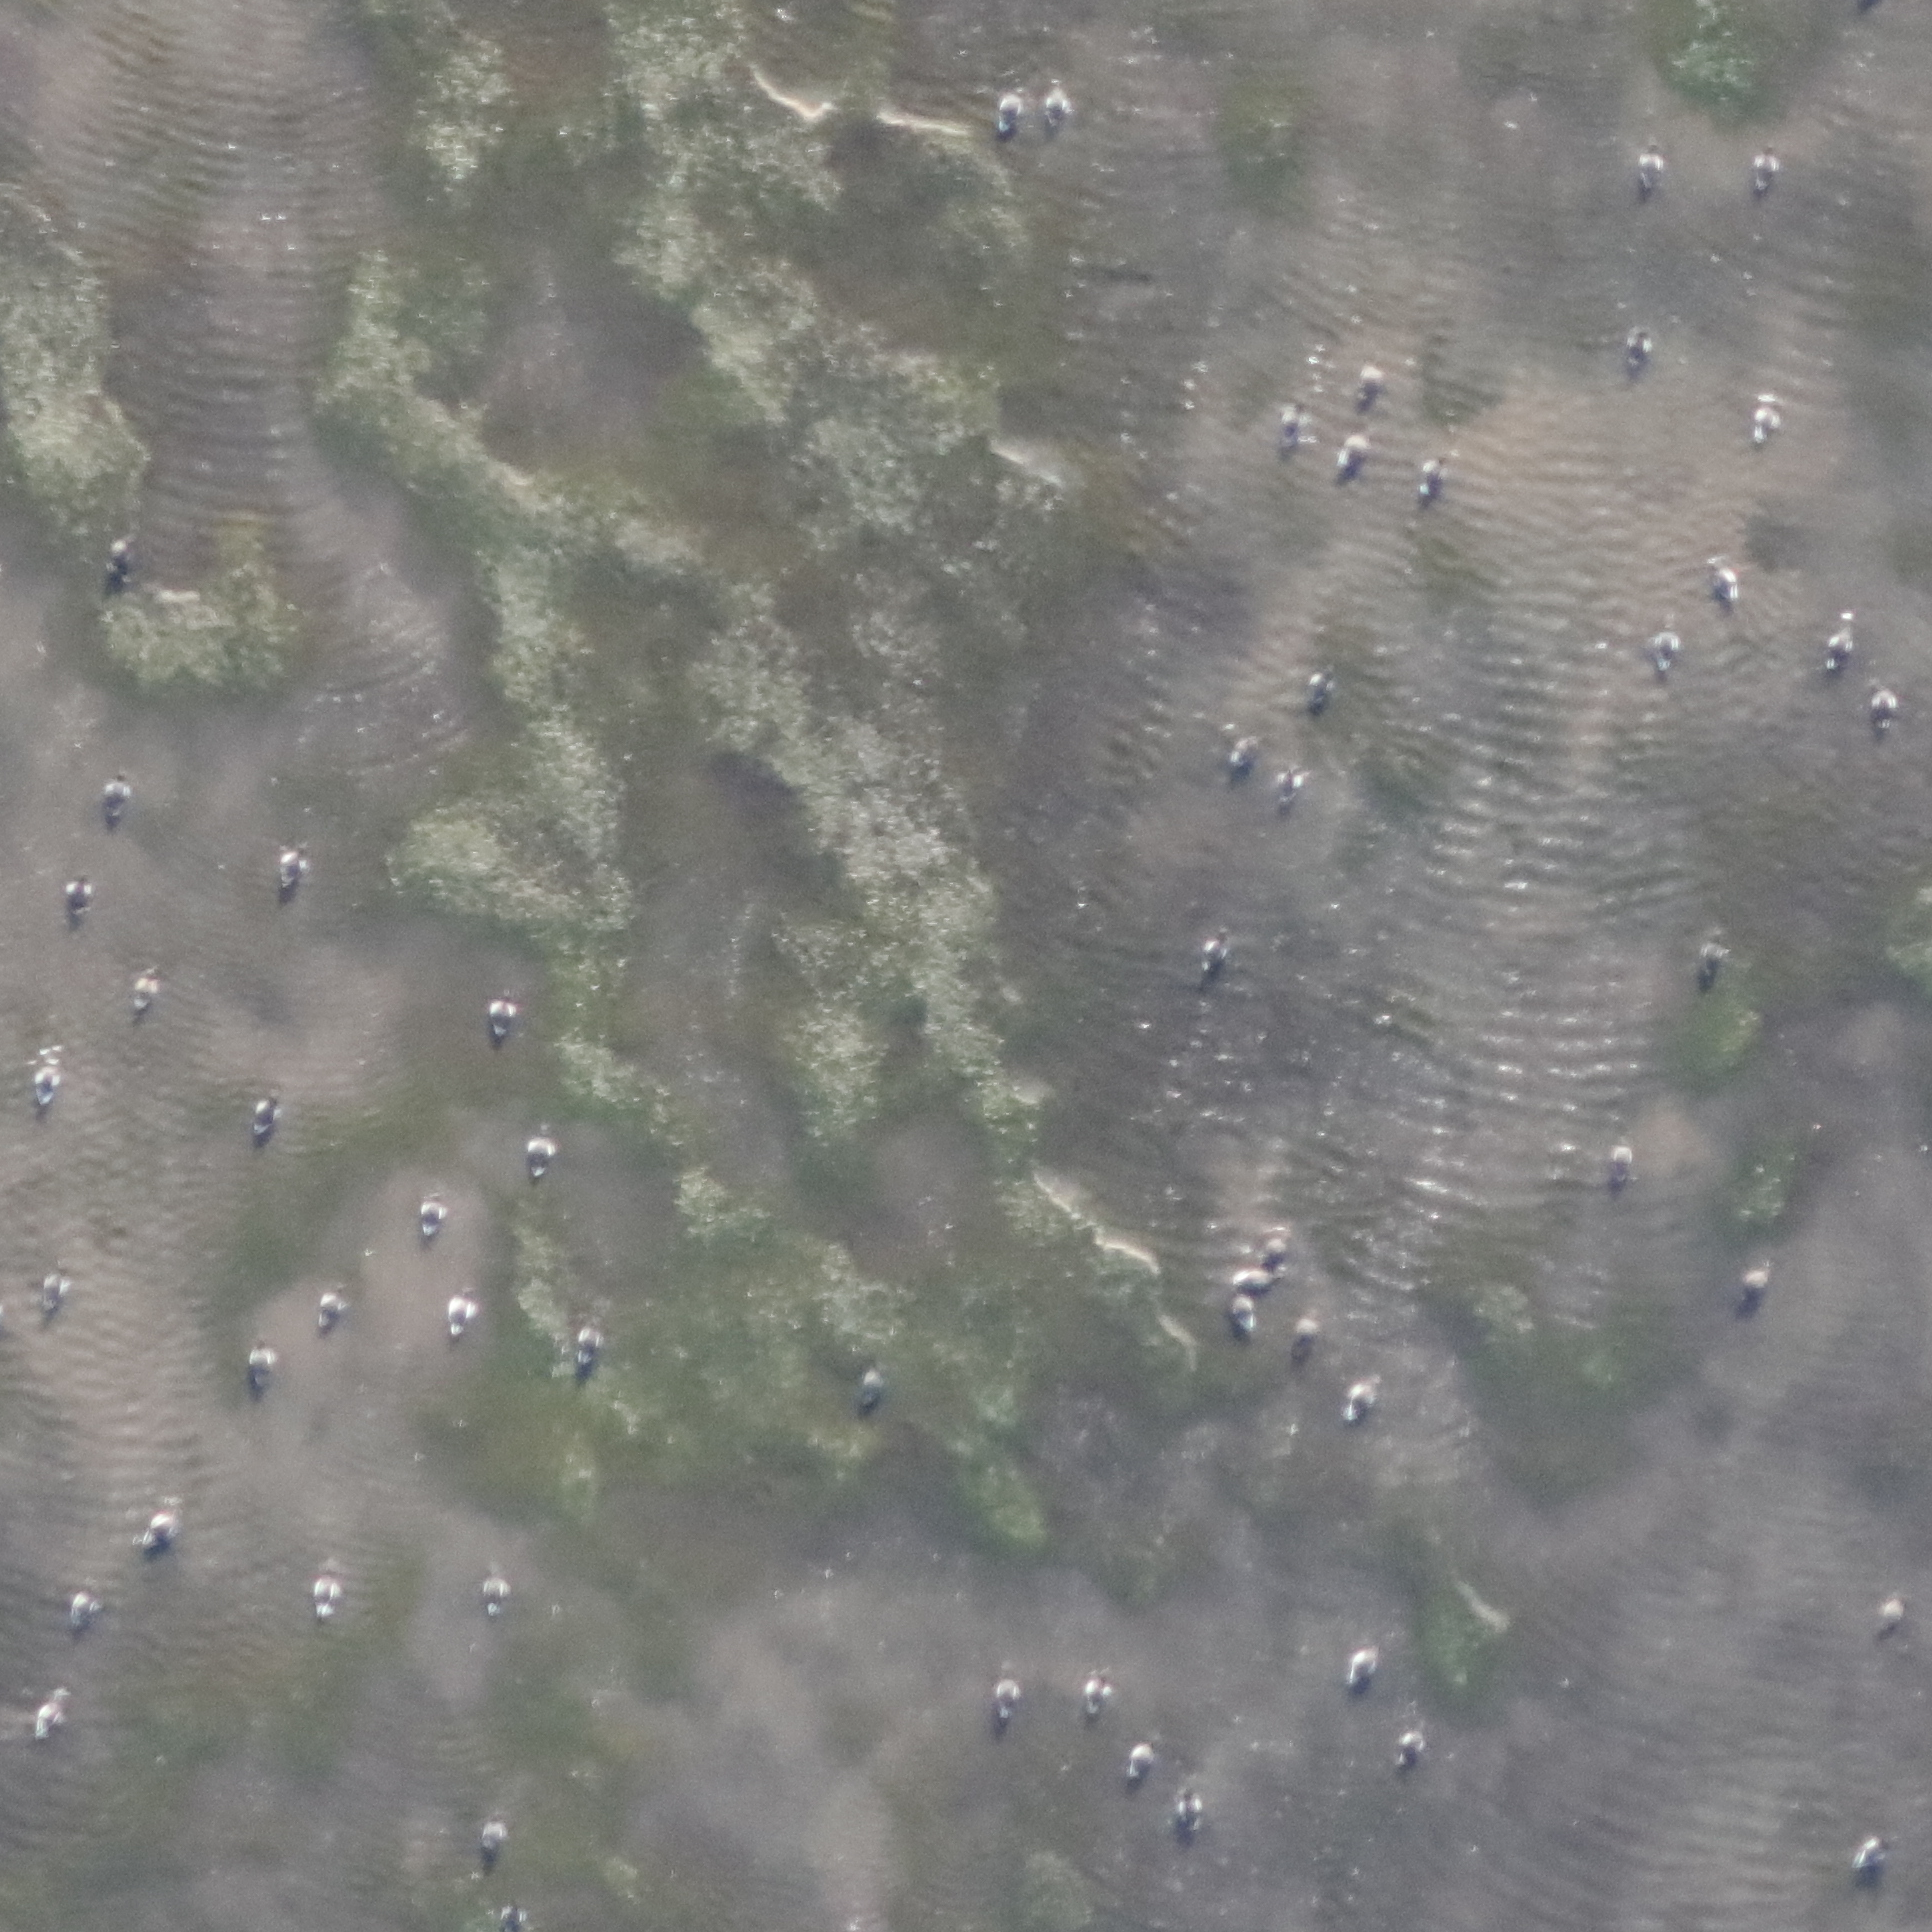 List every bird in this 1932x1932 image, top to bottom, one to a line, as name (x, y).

brant (1064, 109)
brant (1009, 117)
brant (1649, 174)
brant (1766, 175)
brant (1632, 350)
brant (1367, 386)
brant (1294, 425)
brant (1765, 429)
brant (1349, 462)
brant (1432, 479)
brant (108, 570)
brant (1736, 578)
brant (1837, 644)
brant (1672, 645)
brant (1323, 684)
brant (1869, 706)
brant (1248, 750)
brant (122, 785)
brant (1290, 785)
brant (283, 871)
brant (73, 904)
brant (1220, 947)
brant (155, 978)
brant (502, 1015)
brant (44, 1083)
brant (262, 1116)
brant (541, 1152)
brant (1621, 1167)
brant (435, 1218)
brant (1256, 1272)
brant (1753, 1276)
brant (55, 1299)
brant (341, 1306)
brant (462, 1314)
brant (1246, 1318)
brant (1304, 1337)
brant (593, 1353)
brant (265, 1354)
brant (1366, 1402)
brant (153, 1541)
brant (332, 1585)
brant (496, 1594)
brant (86, 1601)
brant (1892, 1627)
brant (1351, 1676)
brant (1004, 1692)
brant (1093, 1692)
brant (51, 1714)
brant (1413, 1744)
brant (1137, 1753)
brant (1190, 1812)
brant (501, 1836)
brant (1887, 1851)
brant (507, 1910)